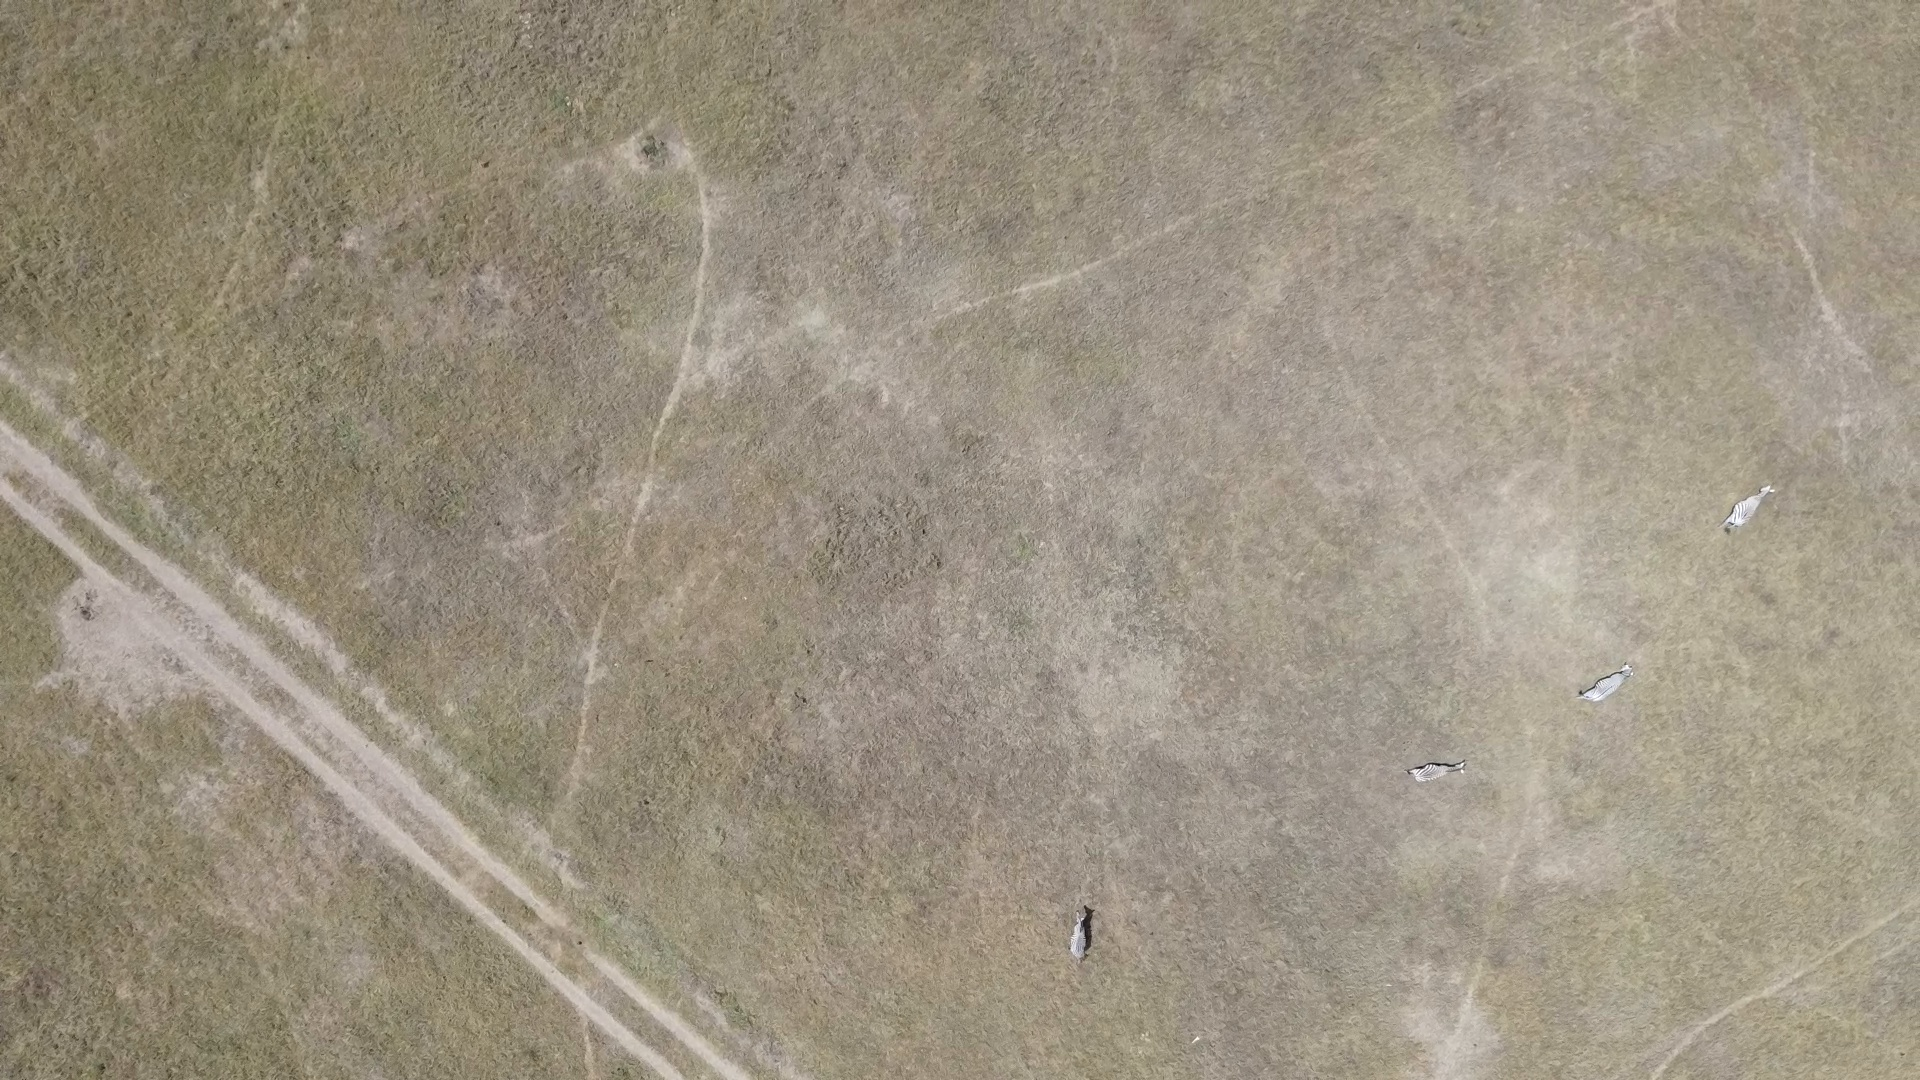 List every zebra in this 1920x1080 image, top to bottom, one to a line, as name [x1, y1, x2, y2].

zebra [1725, 487, 1774, 530]
zebra [1581, 668, 1632, 703]
zebra [1412, 762, 1465, 781]
zebra [1069, 913, 1088, 958]